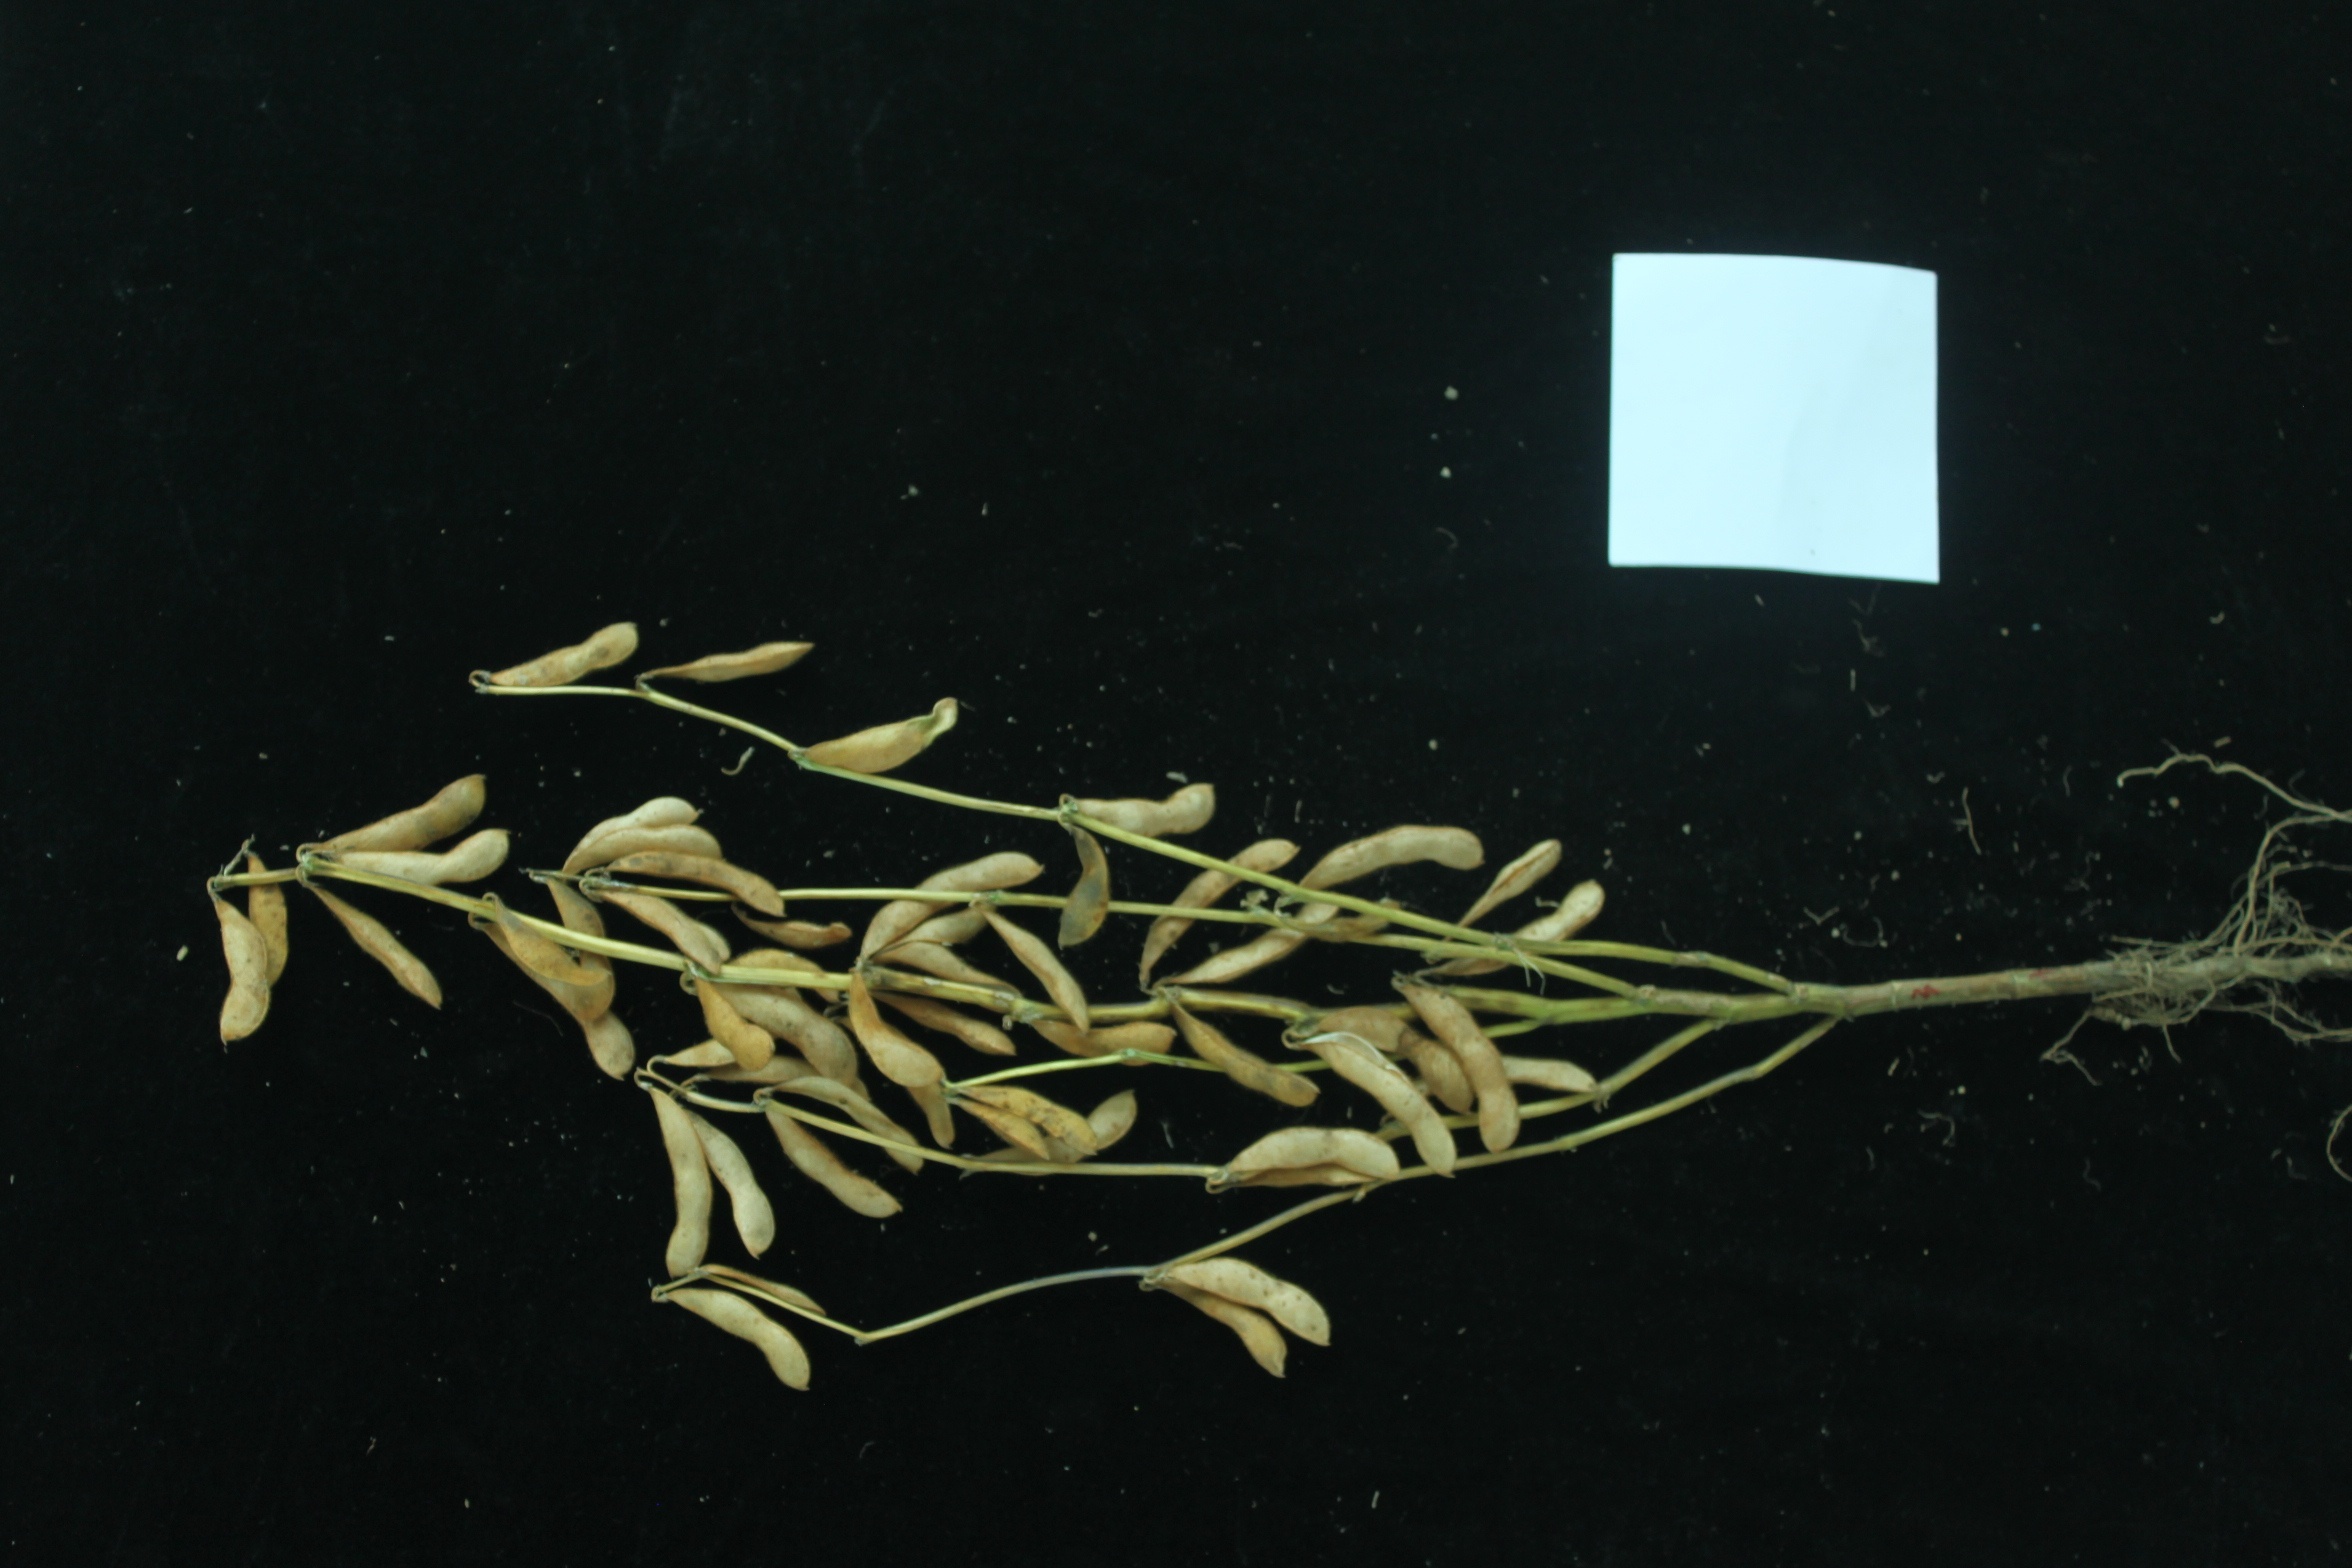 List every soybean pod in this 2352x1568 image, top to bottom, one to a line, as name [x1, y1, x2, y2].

soybean pod [486, 623, 639, 688]
soybean pod [640, 642, 813, 683]
soybean pod [801, 698, 956, 774]
soybean pod [309, 774, 486, 851]
soybean pod [1061, 784, 1216, 838]
soybean pod [563, 797, 701, 871]
soybean pod [565, 825, 724, 876]
soybean pod [1297, 825, 1484, 892]
soybean pod [1059, 826, 1110, 949]
soybean pod [317, 829, 510, 884]
soybean pod [1139, 838, 1300, 987]
soybean pod [1455, 839, 1561, 927]
soybean pod [247, 851, 287, 990]
soybean pod [607, 851, 786, 918]
soybean pod [856, 853, 1046, 961]
soybean pod [548, 879, 616, 1023]
soybean pod [1435, 879, 1605, 976]
soybean pod [307, 881, 441, 1012]
soybean pod [209, 888, 270, 1045]
soybean pod [590, 889, 722, 977]
soybean pod [1163, 900, 1339, 986]
soybean pod [880, 901, 993, 952]
soybean pod [499, 903, 610, 986]
soybean pod [735, 908, 850, 949]
soybean pod [984, 913, 1088, 1039]
soybean pod [482, 921, 635, 1082]
soybean pod [878, 942, 1025, 999]
soybean pod [731, 949, 839, 1003]
soybean pod [848, 963, 944, 1089]
soybean pod [697, 980, 773, 1073]
soybean pod [1399, 982, 1519, 1153]
soybean pod [713, 985, 857, 1090]
soybean pod [872, 991, 1015, 1057]
soybean pod [1170, 997, 1320, 1108]
soybean pod [1029, 1020, 1176, 1059]
soybean pod [1398, 1027, 1474, 1117]
soybean pod [1297, 1029, 1456, 1181]
soybean pod [659, 1039, 738, 1068]
soybean pod [1501, 1055, 1597, 1093]
soybean pod [770, 1075, 922, 1176]
soybean pod [904, 1077, 955, 1150]
soybean pod [648, 1086, 712, 1277]
soybean pod [957, 1087, 1095, 1157]
soybean pod [979, 1090, 1135, 1168]
soybean pod [952, 1097, 1050, 1164]
soybean pod [767, 1107, 901, 1217]
soybean pod [683, 1108, 774, 1262]
soybean pod [1209, 1127, 1400, 1187]
soybean pod [1232, 1167, 1374, 1189]
soybean pod [1168, 1259, 1329, 1348]
soybean pod [660, 1263, 825, 1317]
soybean pod [1142, 1276, 1286, 1379]
soybean pod [658, 1288, 810, 1393]